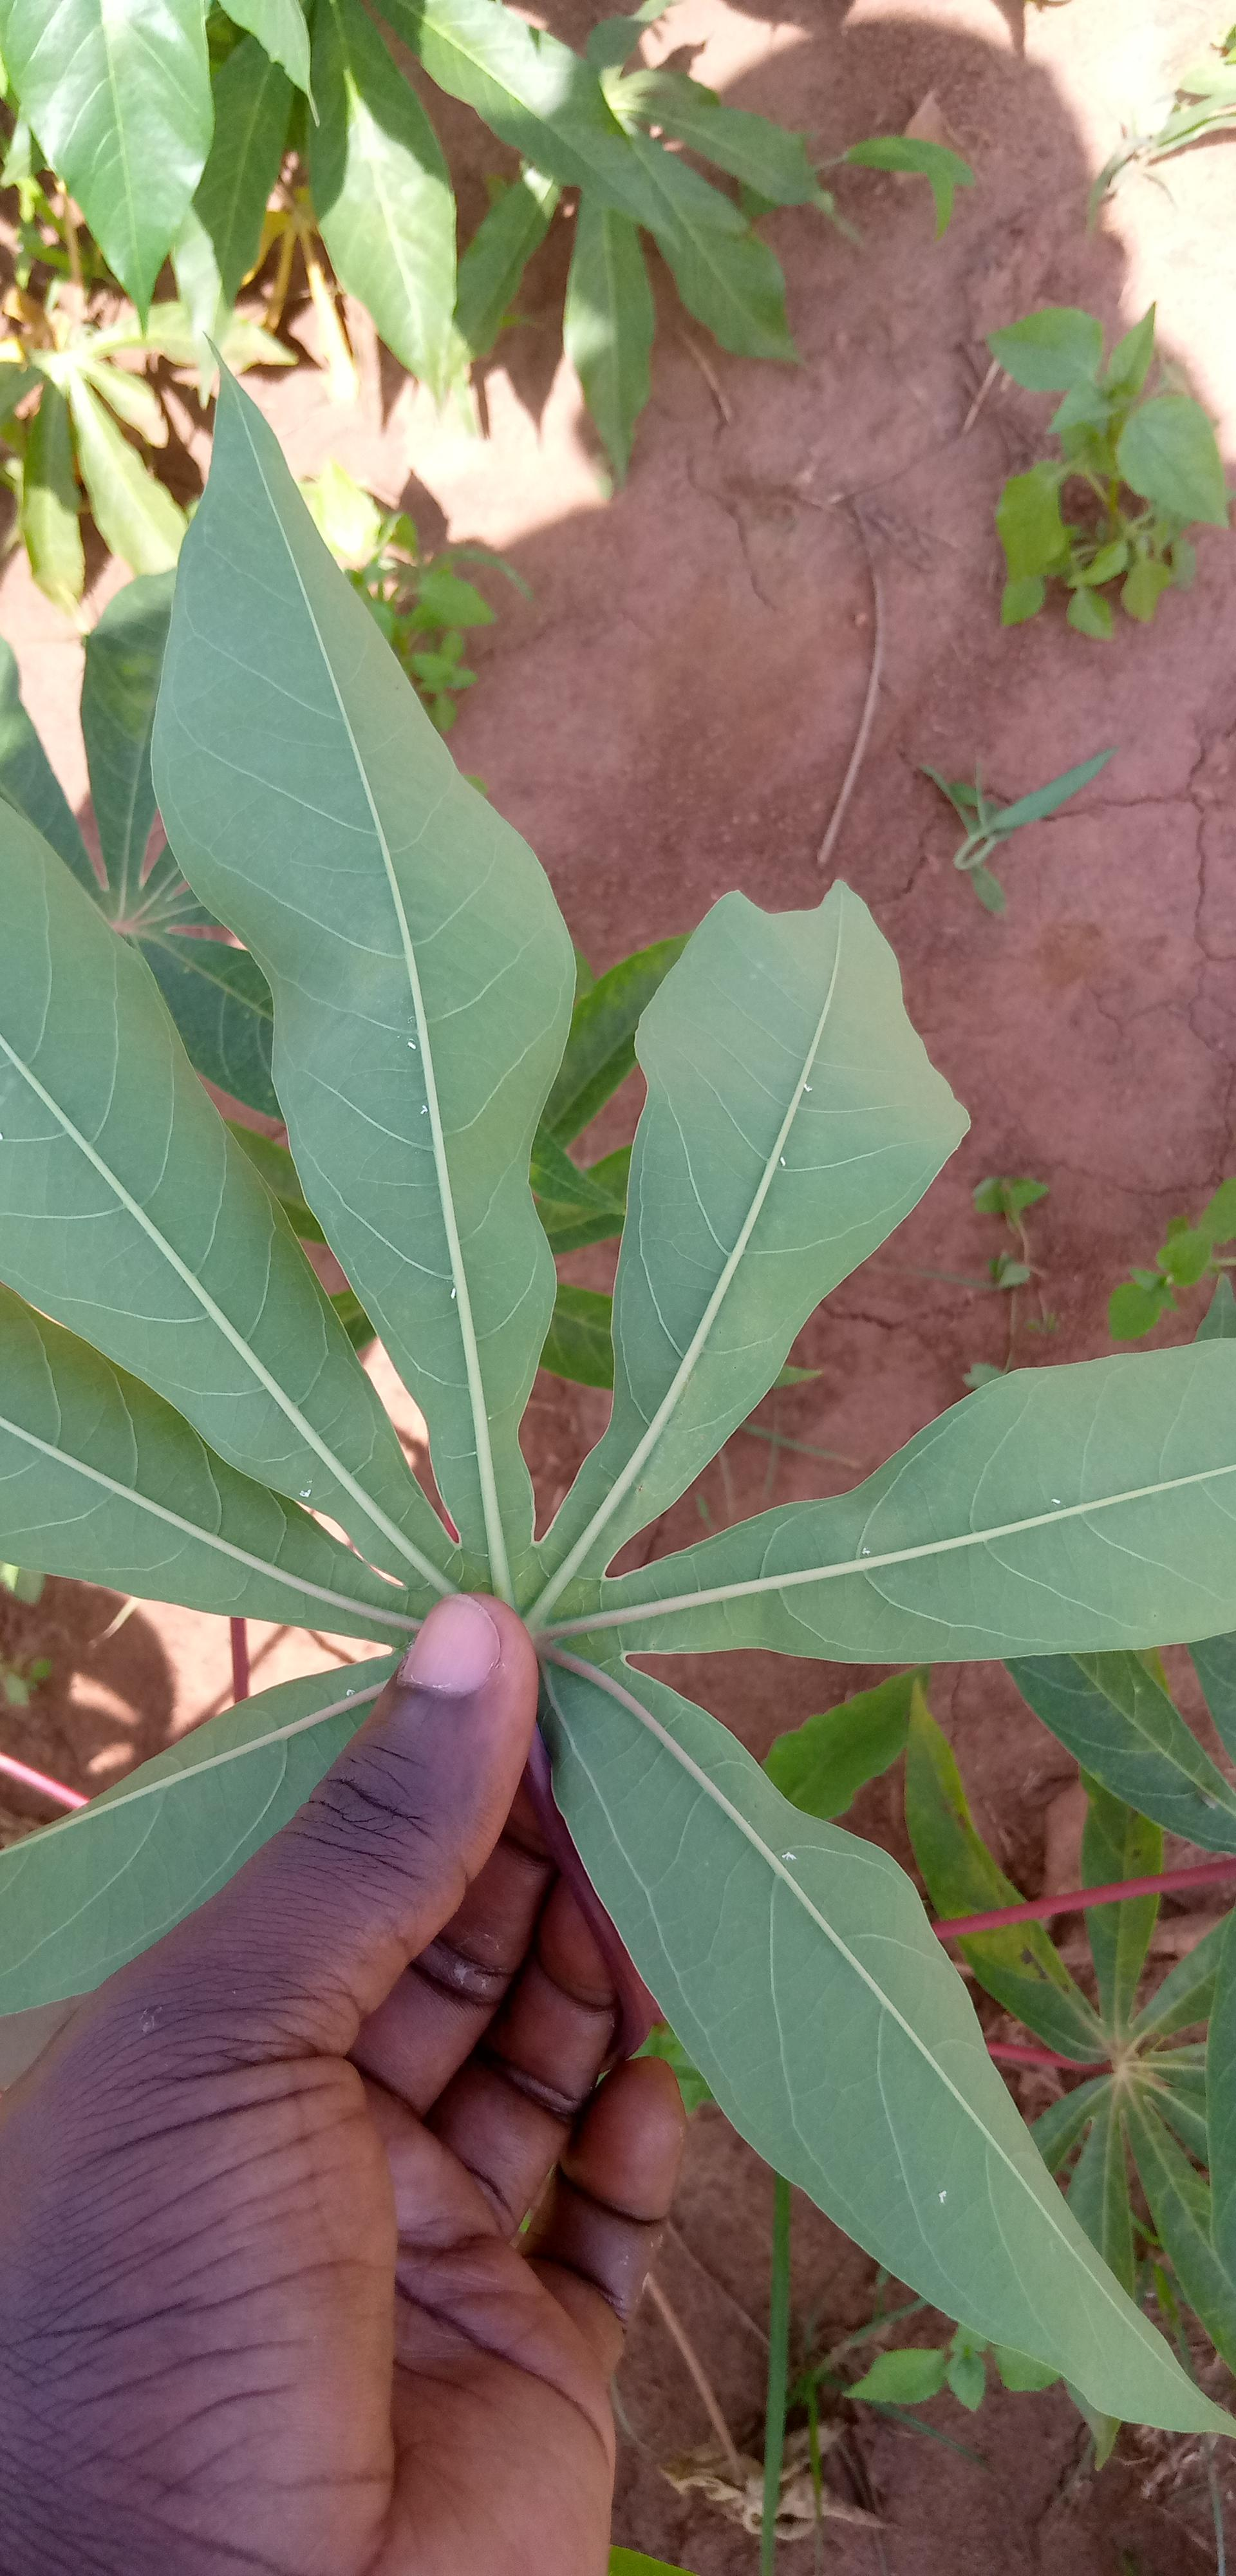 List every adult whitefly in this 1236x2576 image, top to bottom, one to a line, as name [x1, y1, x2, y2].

whitefly [405, 1039, 420, 1052]
whitefly [803, 1082, 816, 1094]
whitefly [418, 1103, 431, 1117]
whitefly [778, 1155, 790, 1169]
whitefly [448, 1284, 458, 1303]
whitefly [297, 1485, 312, 1502]
whitefly [1050, 1496, 1063, 1506]
whitefly [861, 1546, 872, 1558]
whitefly [344, 1687, 357, 1697]
whitefly [781, 1849, 799, 1862]
whitefly [937, 2188, 950, 2206]